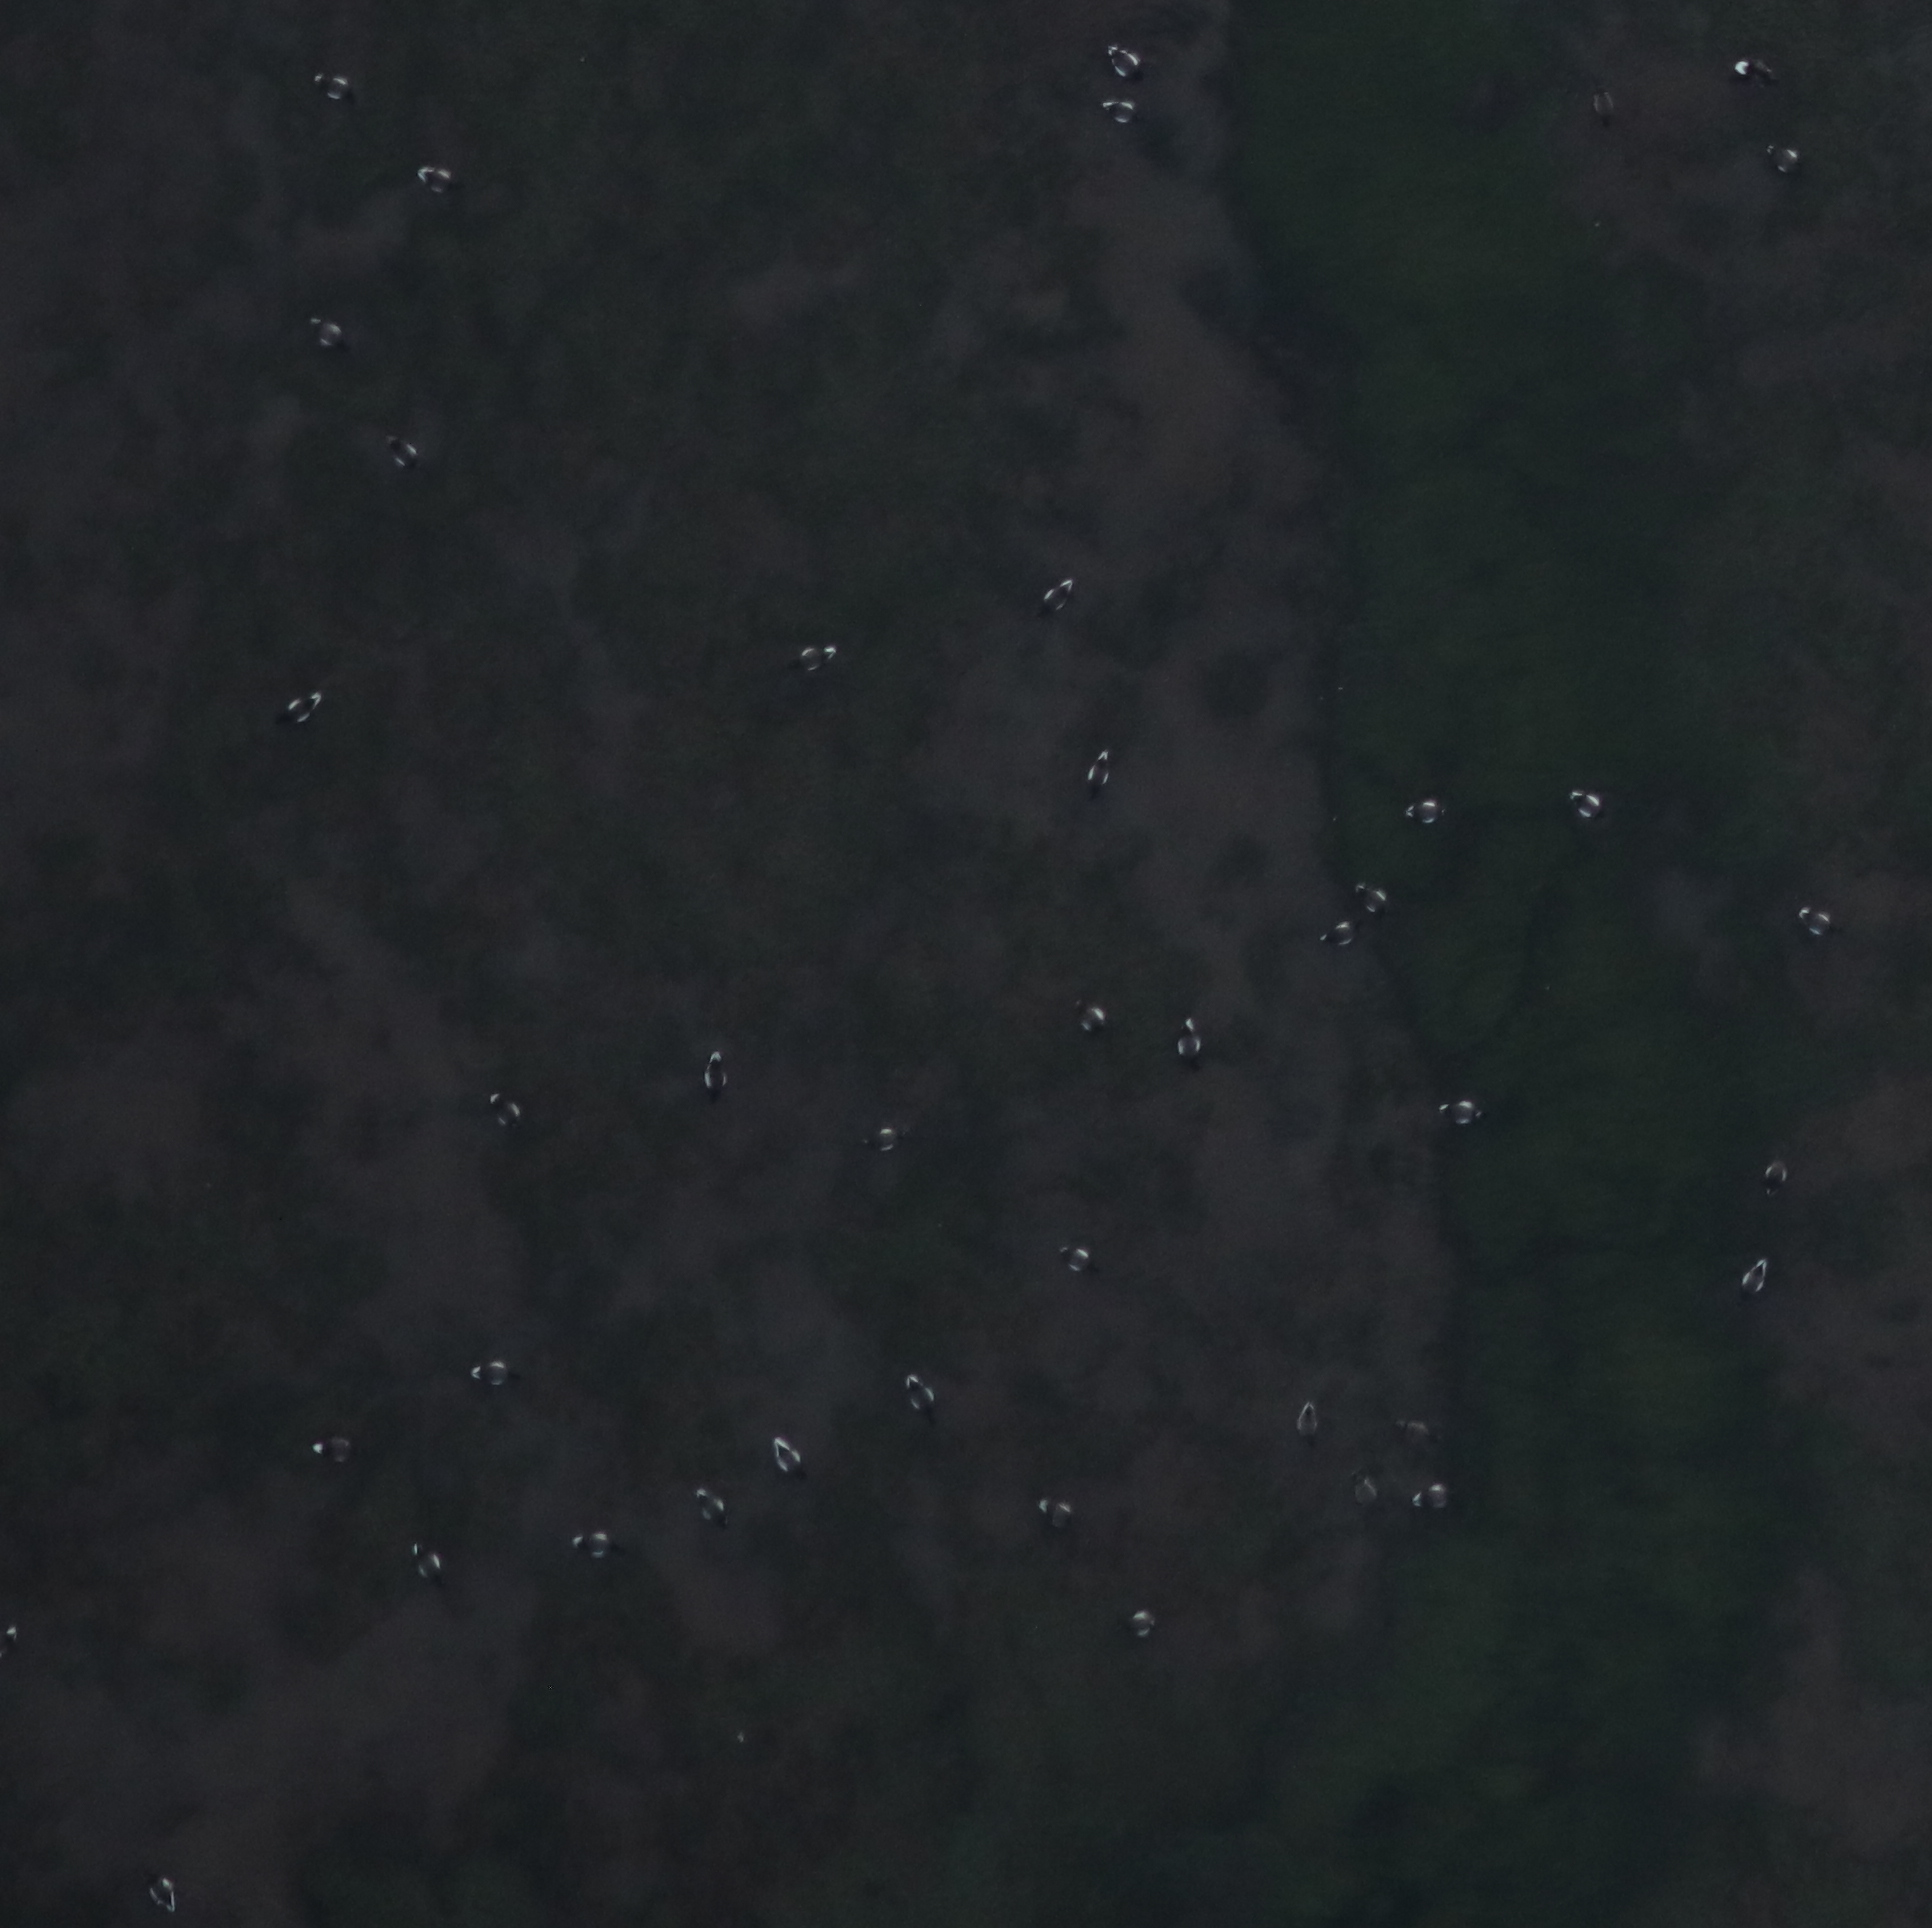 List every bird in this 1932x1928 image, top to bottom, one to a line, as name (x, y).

brant (1125, 62)
brant (1753, 69)
brant (337, 89)
brant (1601, 103)
brant (1125, 112)
brant (1784, 159)
brant (437, 180)
brant (327, 332)
brant (406, 454)
brant (1057, 598)
brant (815, 659)
brant (301, 711)
brant (1099, 774)
brant (1587, 807)
brant (1424, 813)
brant (1370, 898)
brant (1817, 922)
brant (1340, 934)
brant (1090, 1018)
brant (1189, 1042)
brant (714, 1074)
brant (505, 1111)
brant (1462, 1112)
brant (886, 1139)
brant (1778, 1175)
brant (1077, 1259)
brant (1752, 1279)
brant (495, 1373)
brant (922, 1396)
brant (1307, 1423)
brant (1418, 1436)
brant (330, 1446)
brant (788, 1457)
brant (1360, 1490)
brant (1432, 1499)
brant (712, 1507)
brant (1056, 1513)
brant (595, 1544)
brant (427, 1563)
brant (1141, 1627)
brant (162, 1894)